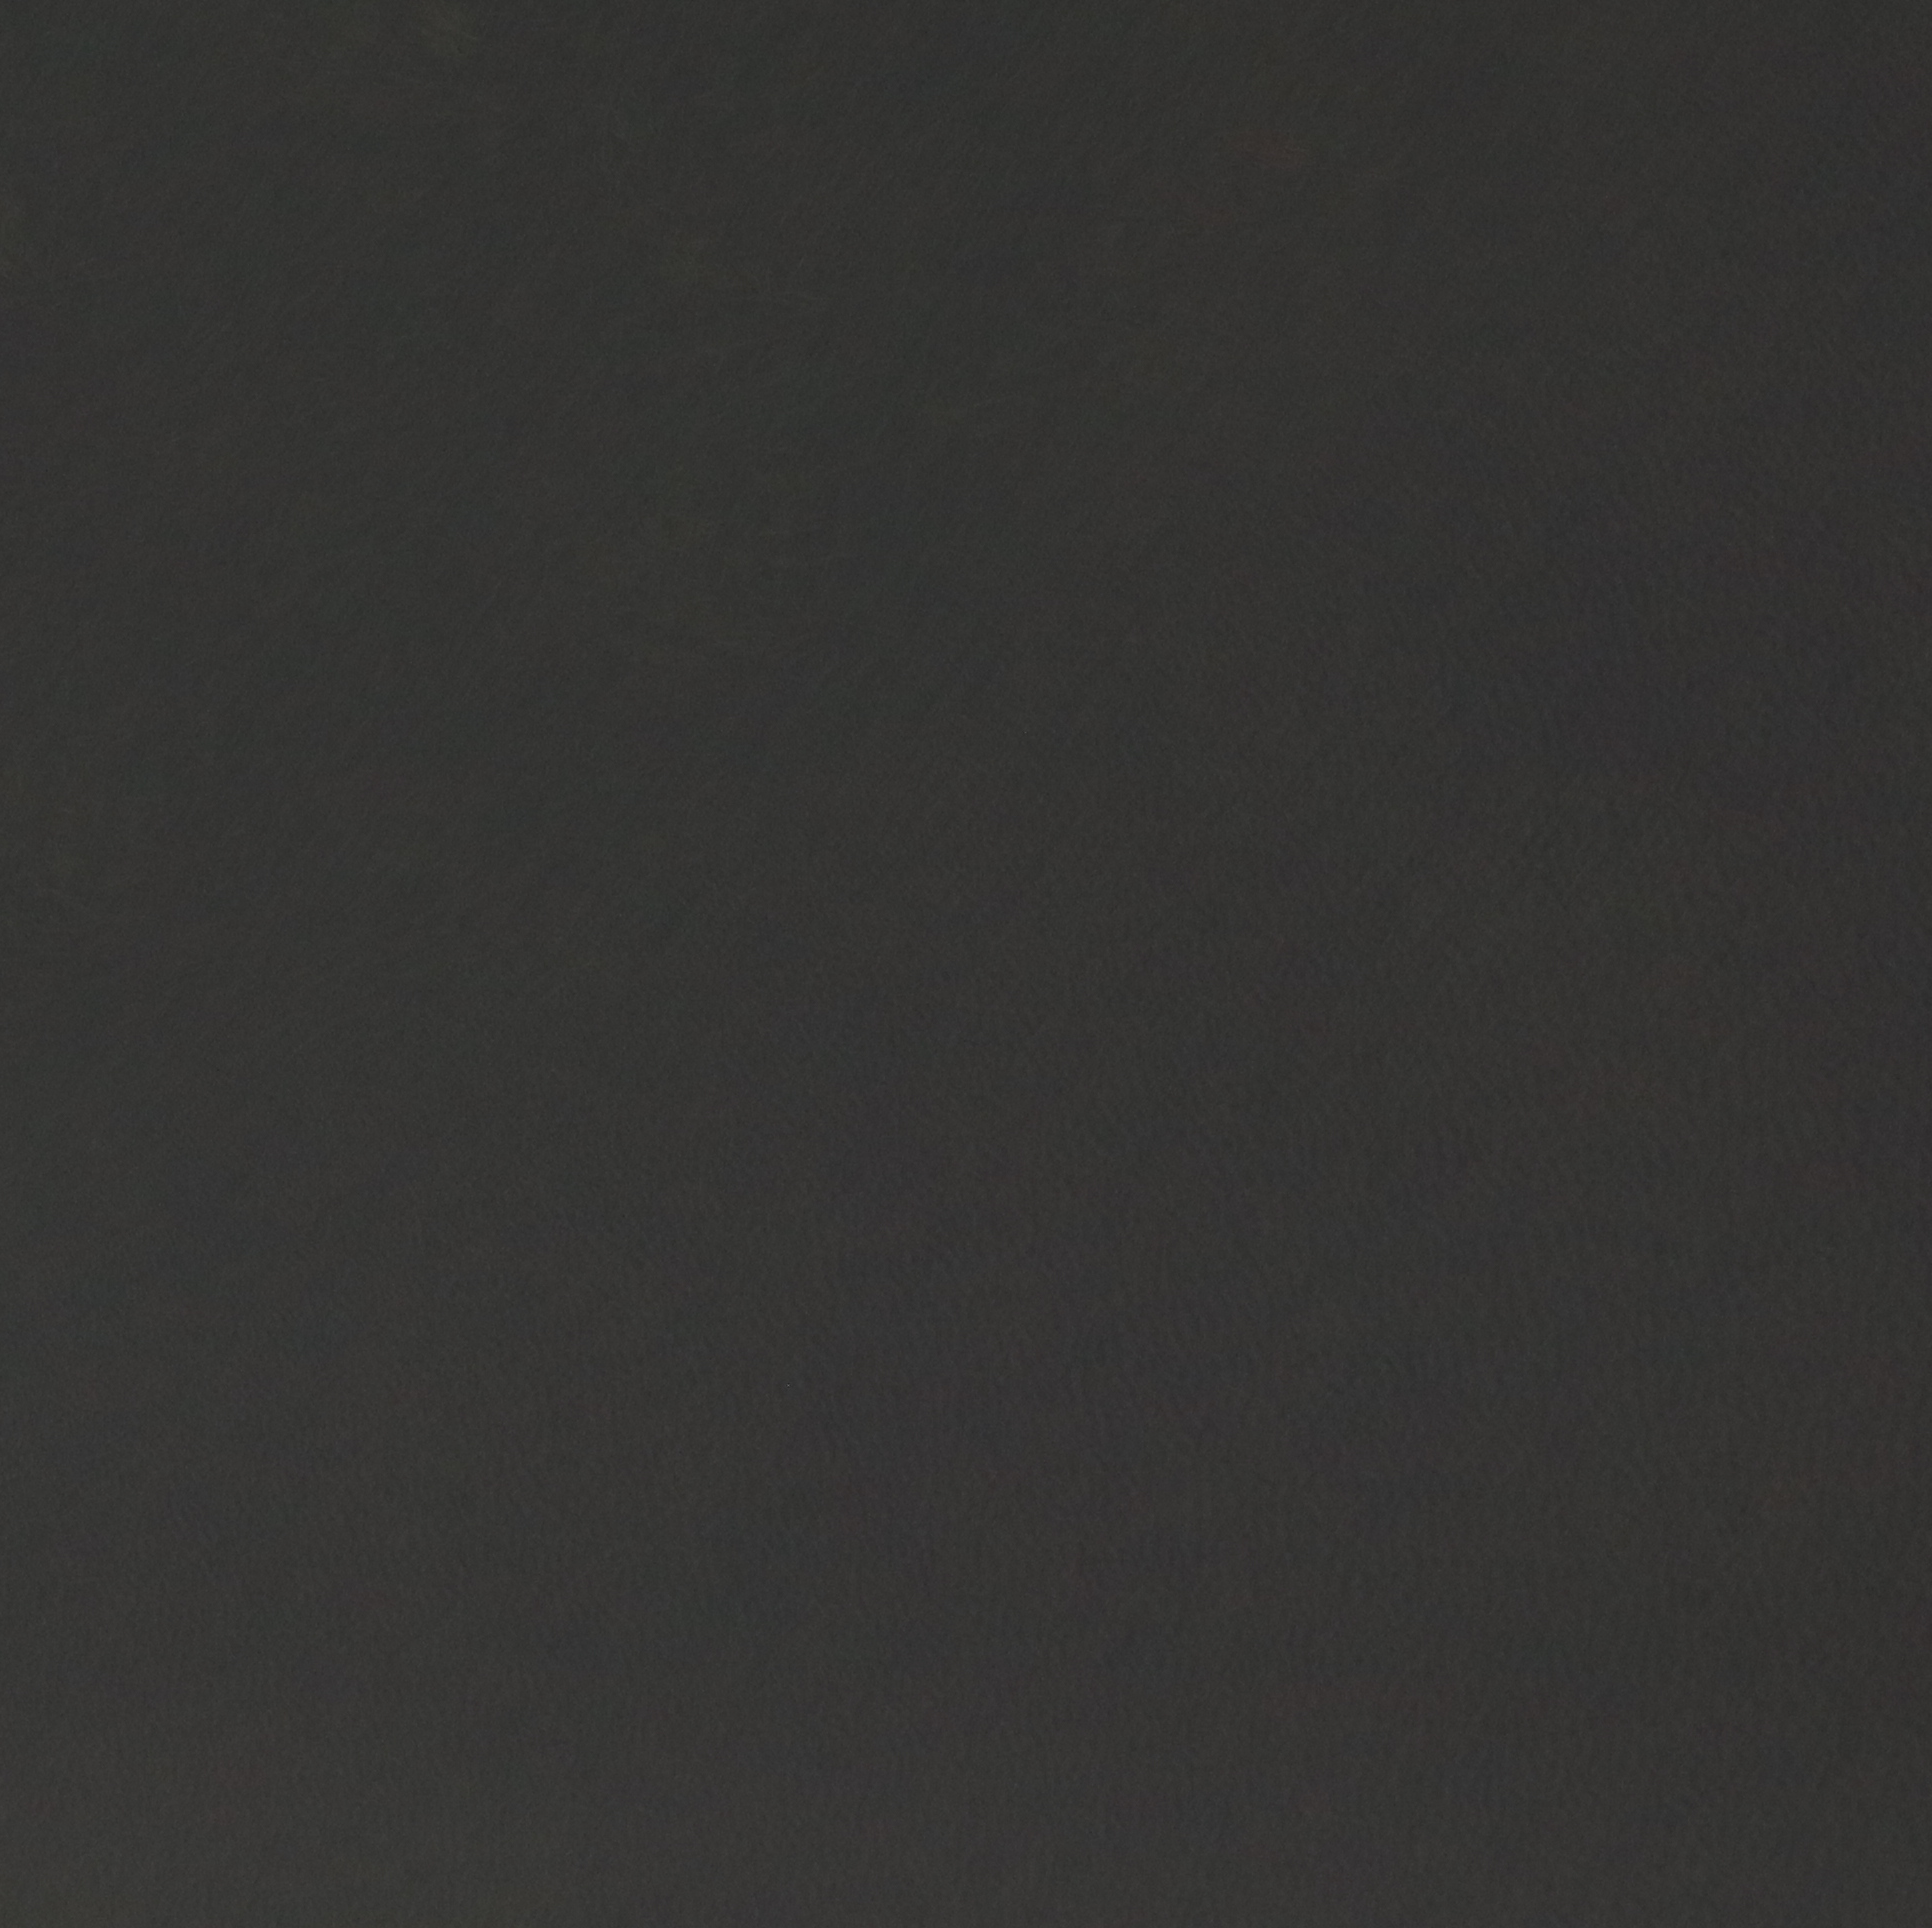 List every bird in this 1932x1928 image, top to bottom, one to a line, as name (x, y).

None